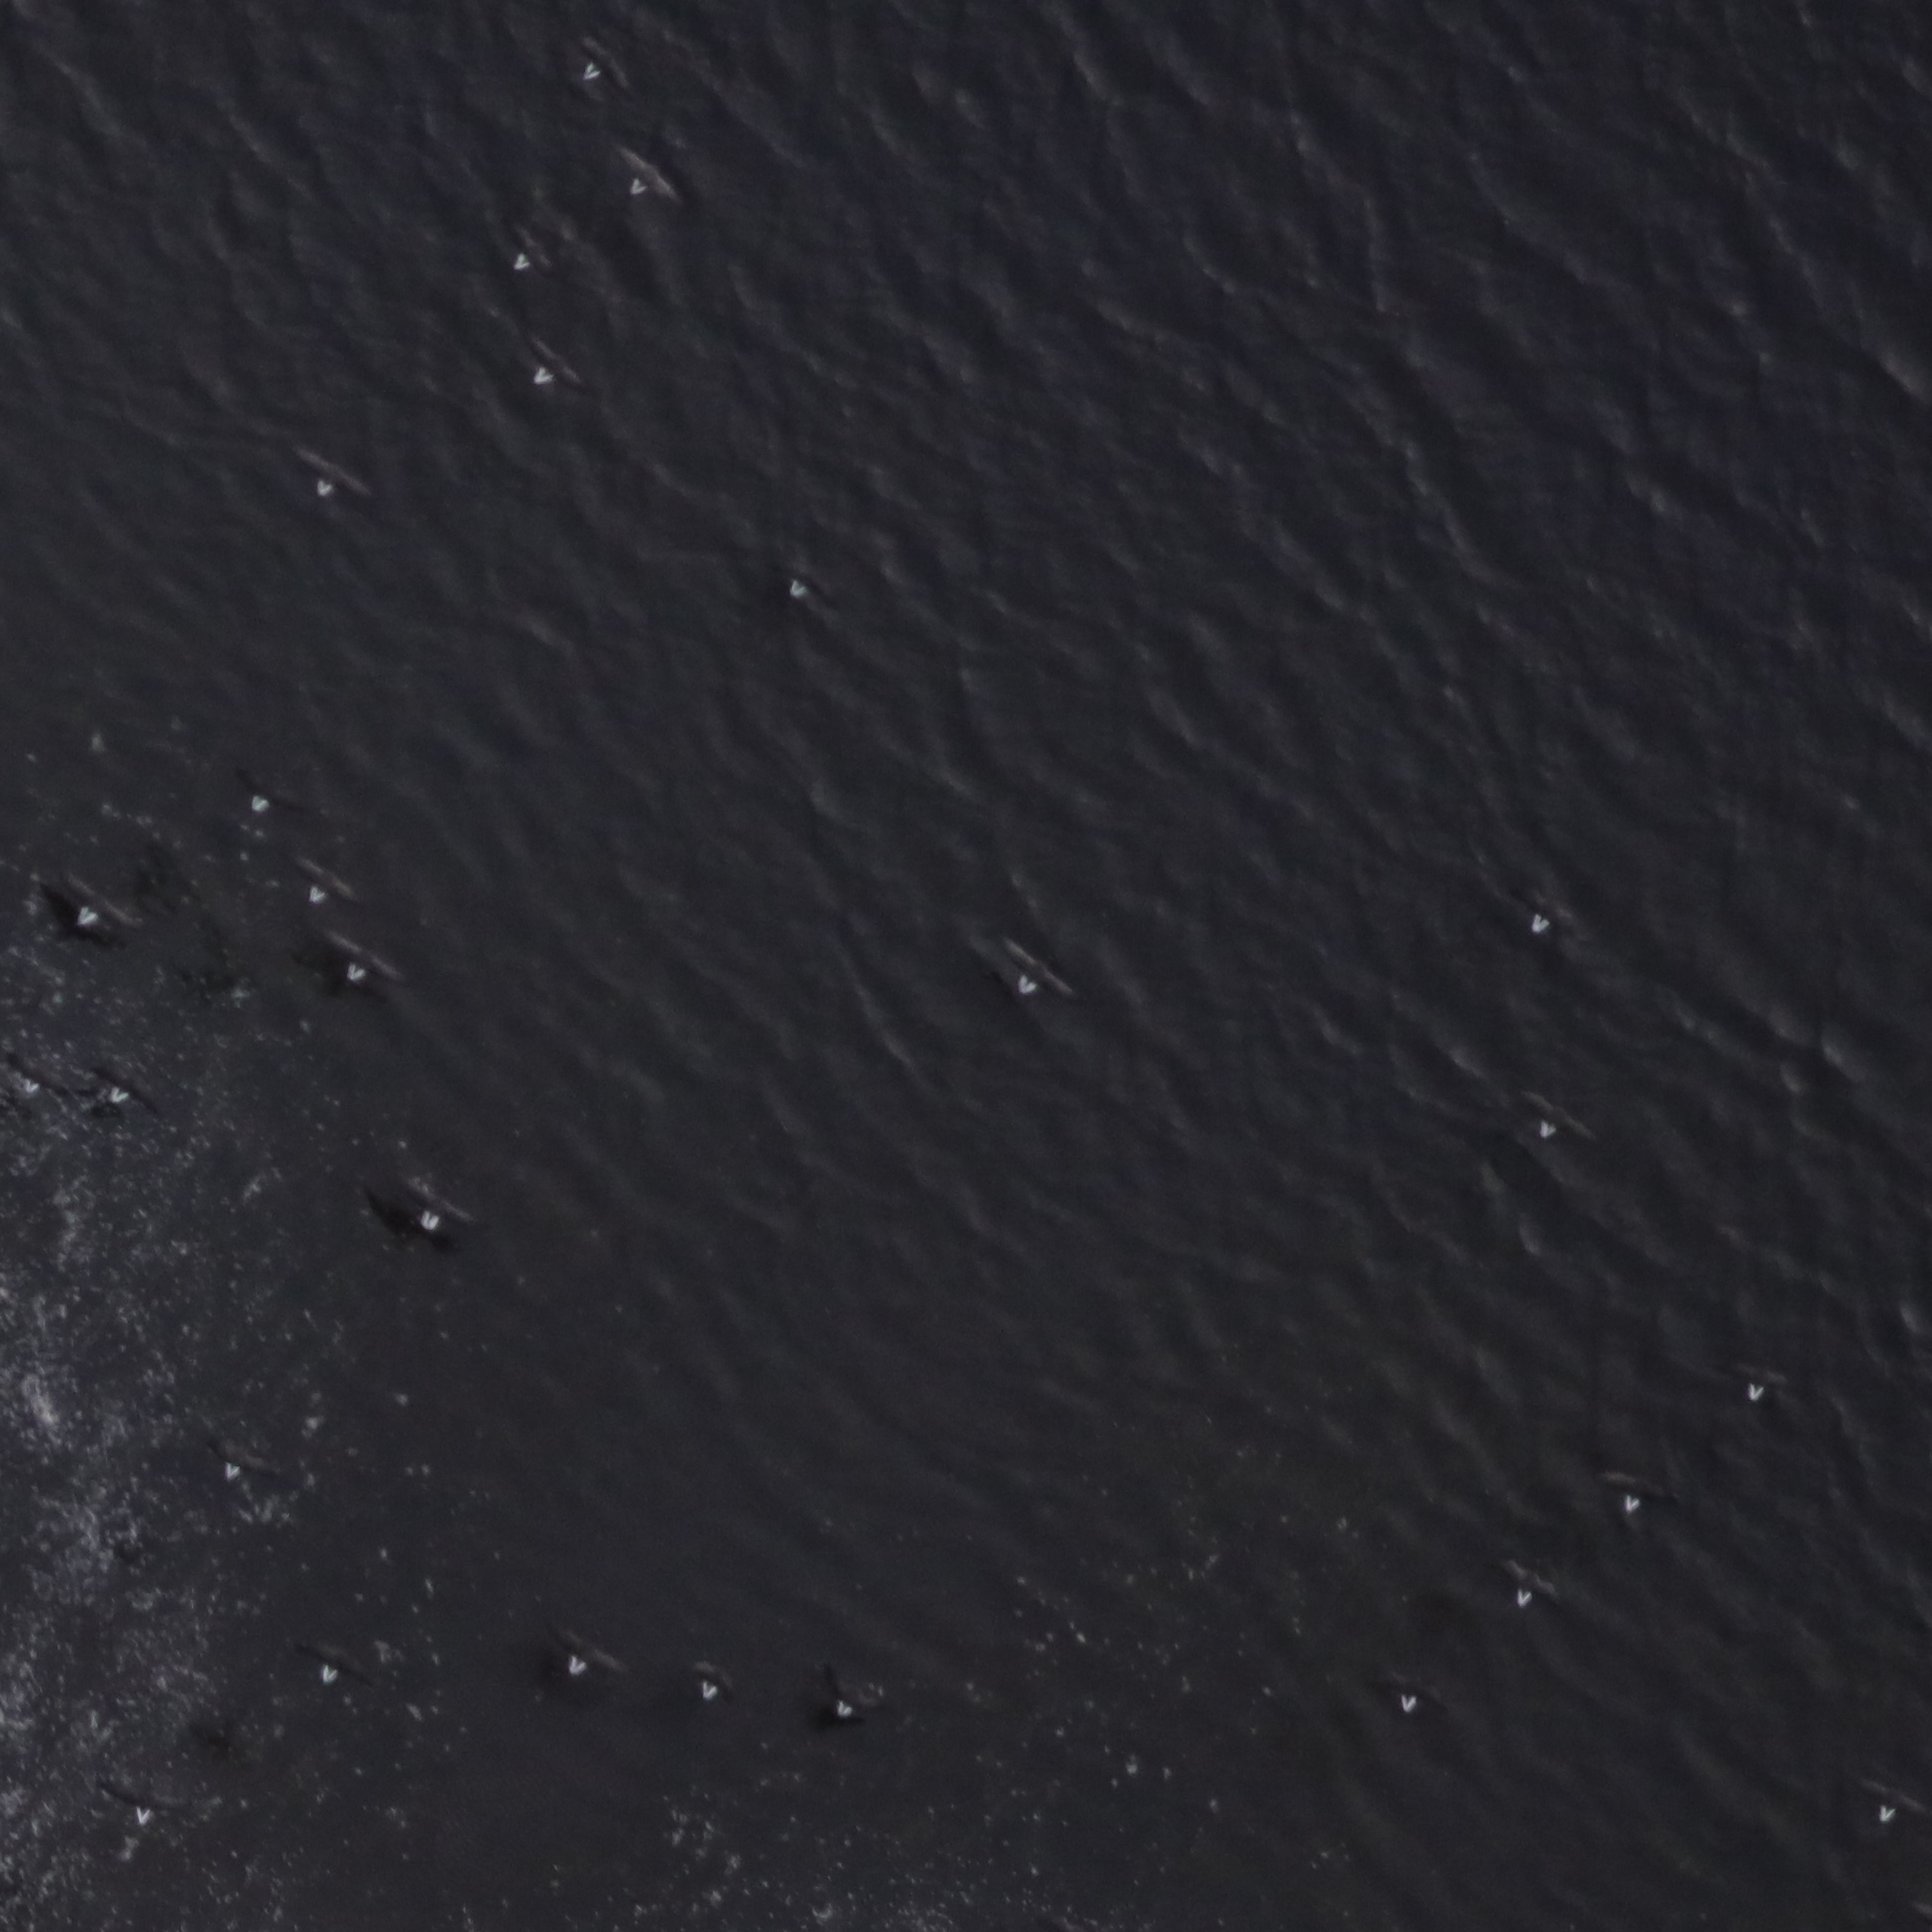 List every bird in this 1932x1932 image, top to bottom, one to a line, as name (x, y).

brant (601, 61)
brant (650, 177)
brant (534, 257)
brant (551, 364)
brant (330, 474)
brant (804, 579)
brant (265, 792)
brant (324, 880)
brant (96, 902)
brant (1547, 912)
brant (362, 964)
brant (1036, 971)
brant (36, 1076)
brant (123, 1083)
brant (1559, 1116)
brant (437, 1206)
brant (1759, 1379)
brant (235, 1453)
brant (1633, 1491)
brant (1527, 1583)
brant (585, 1651)
brant (333, 1661)
brant (715, 1680)
brant (1410, 1690)
brant (850, 1694)
brant (1891, 1798)
brant (146, 1801)